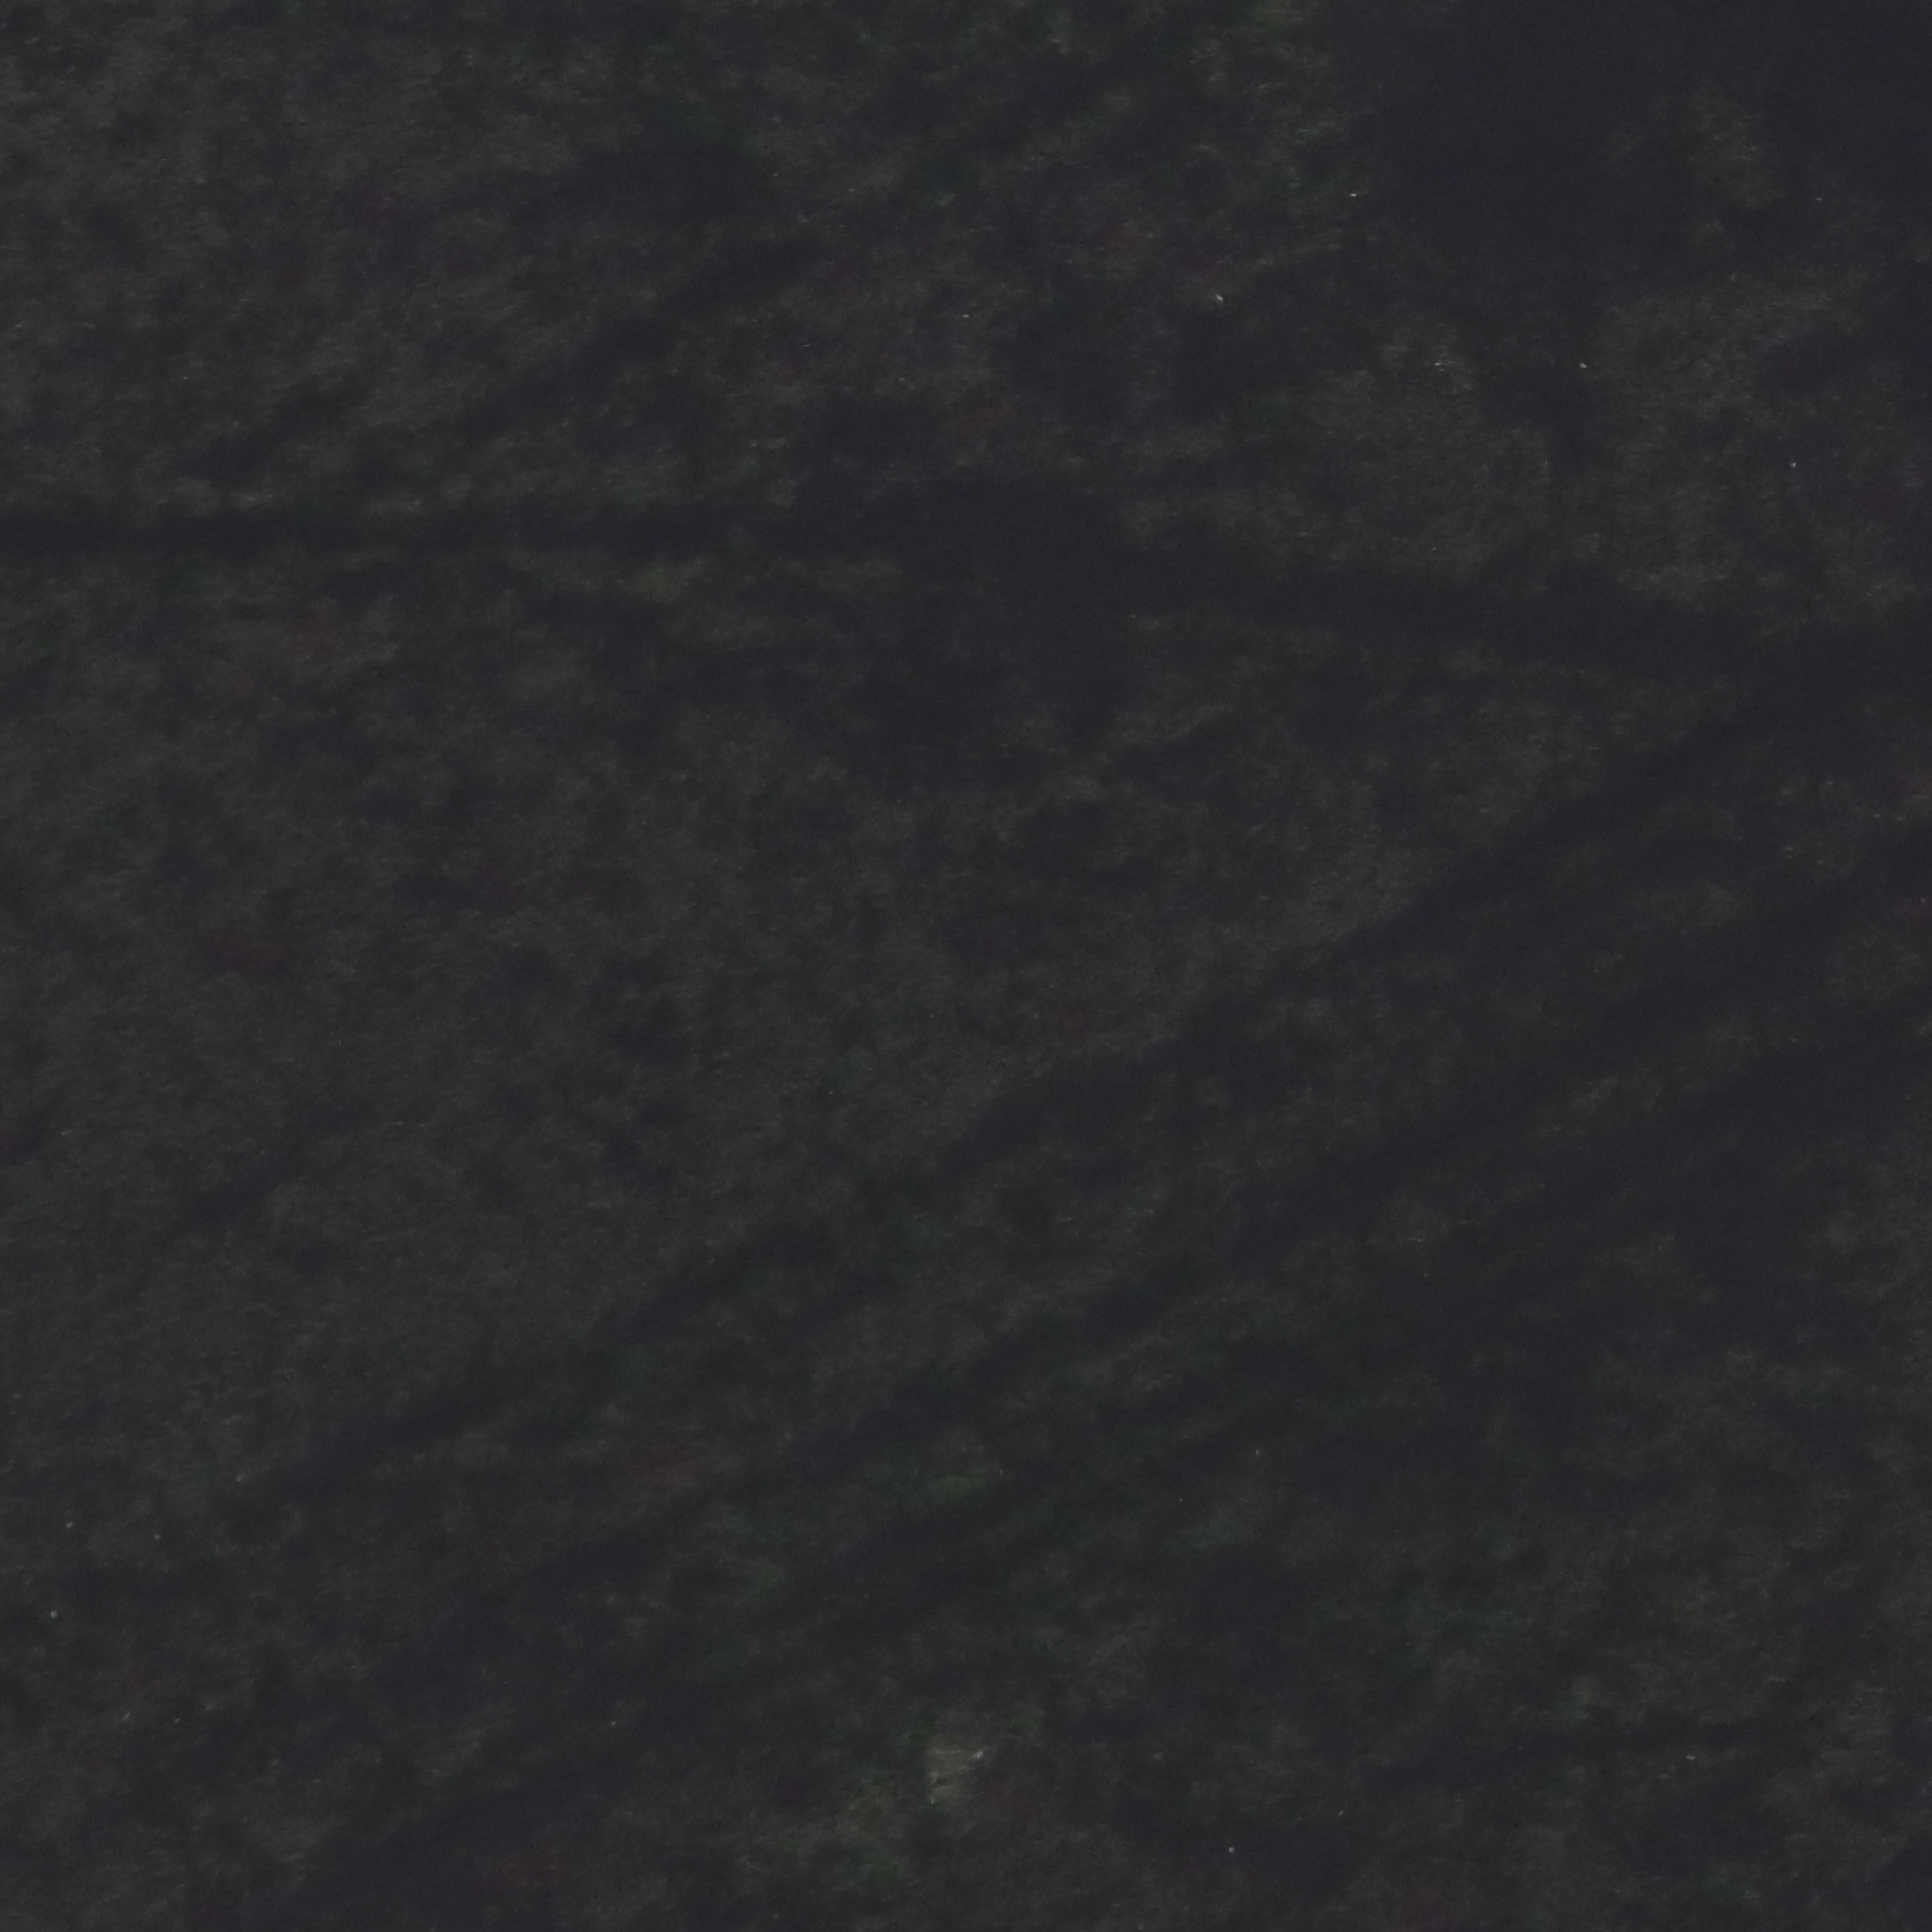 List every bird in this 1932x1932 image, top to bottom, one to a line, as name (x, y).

None